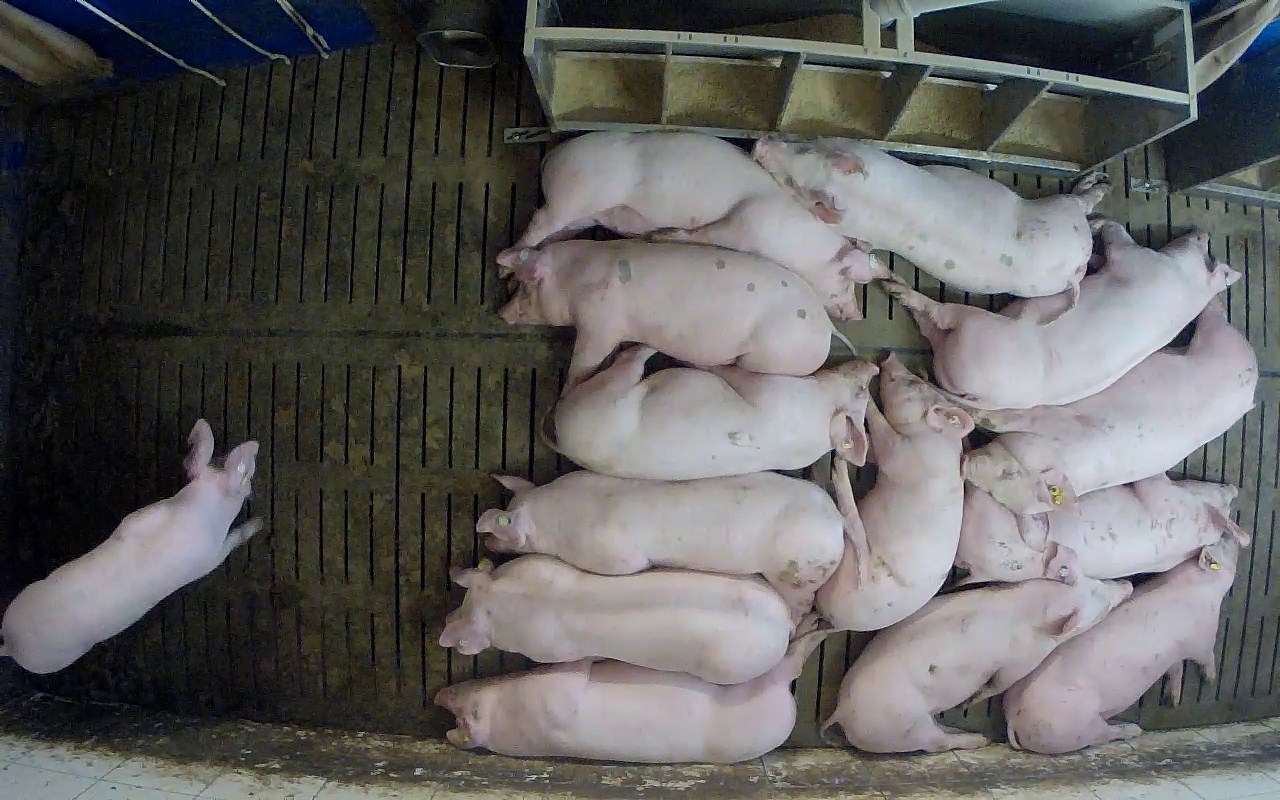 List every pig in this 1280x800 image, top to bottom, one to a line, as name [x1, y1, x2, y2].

pig [497, 129, 890, 322]
pig [753, 135, 1111, 306]
pig [880, 220, 1245, 412]
pig [494, 237, 859, 412]
pig [961, 294, 1258, 552]
pig [540, 344, 882, 478]
pig [815, 353, 974, 633]
pig [2, 417, 265, 676]
pig [950, 469, 1251, 589]
pig [474, 470, 864, 626]
pig [1001, 534, 1243, 754]
pig [818, 542, 1135, 754]
pig [440, 556, 798, 686]
pig [434, 610, 830, 764]